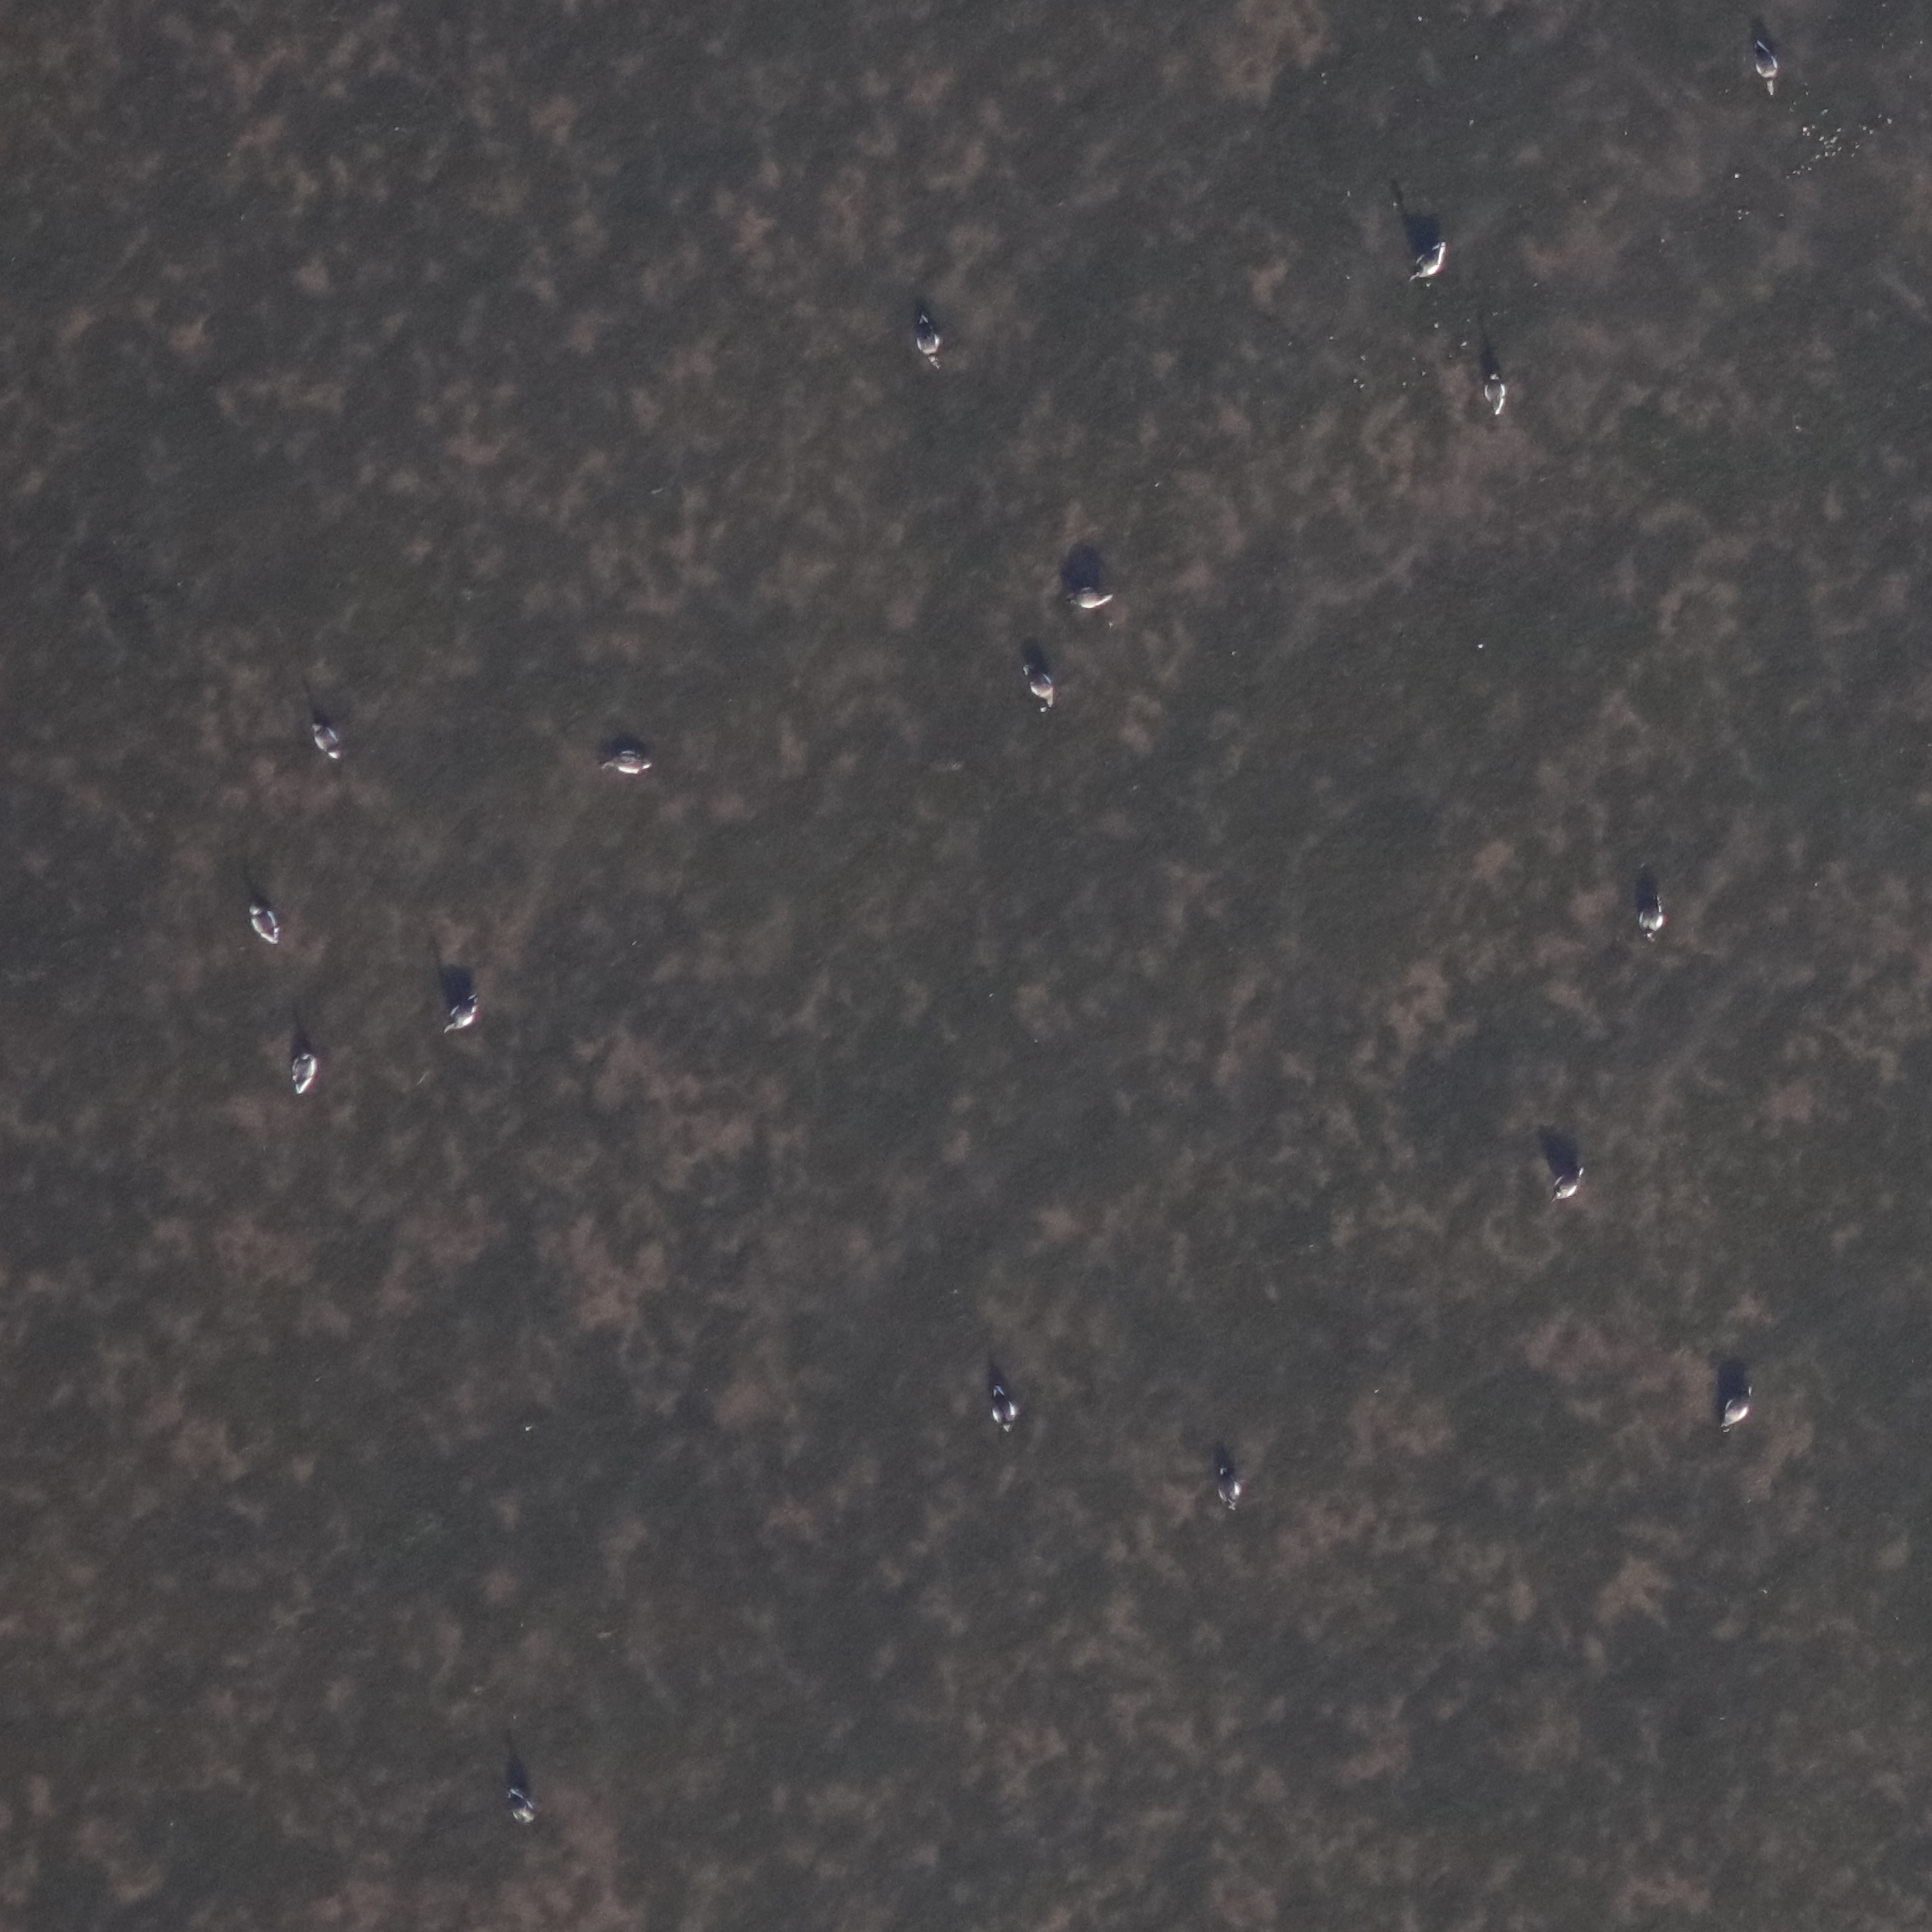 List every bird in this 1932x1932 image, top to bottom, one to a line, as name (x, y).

brant (1764, 63)
brant (1427, 262)
brant (929, 338)
brant (1496, 393)
brant (1093, 597)
brant (1043, 686)
brant (328, 738)
brant (628, 761)
brant (1650, 916)
brant (265, 922)
brant (461, 1012)
brant (303, 1070)
brant (1566, 1181)
brant (1735, 1408)
brant (1003, 1410)
brant (1229, 1487)
brant (523, 1807)